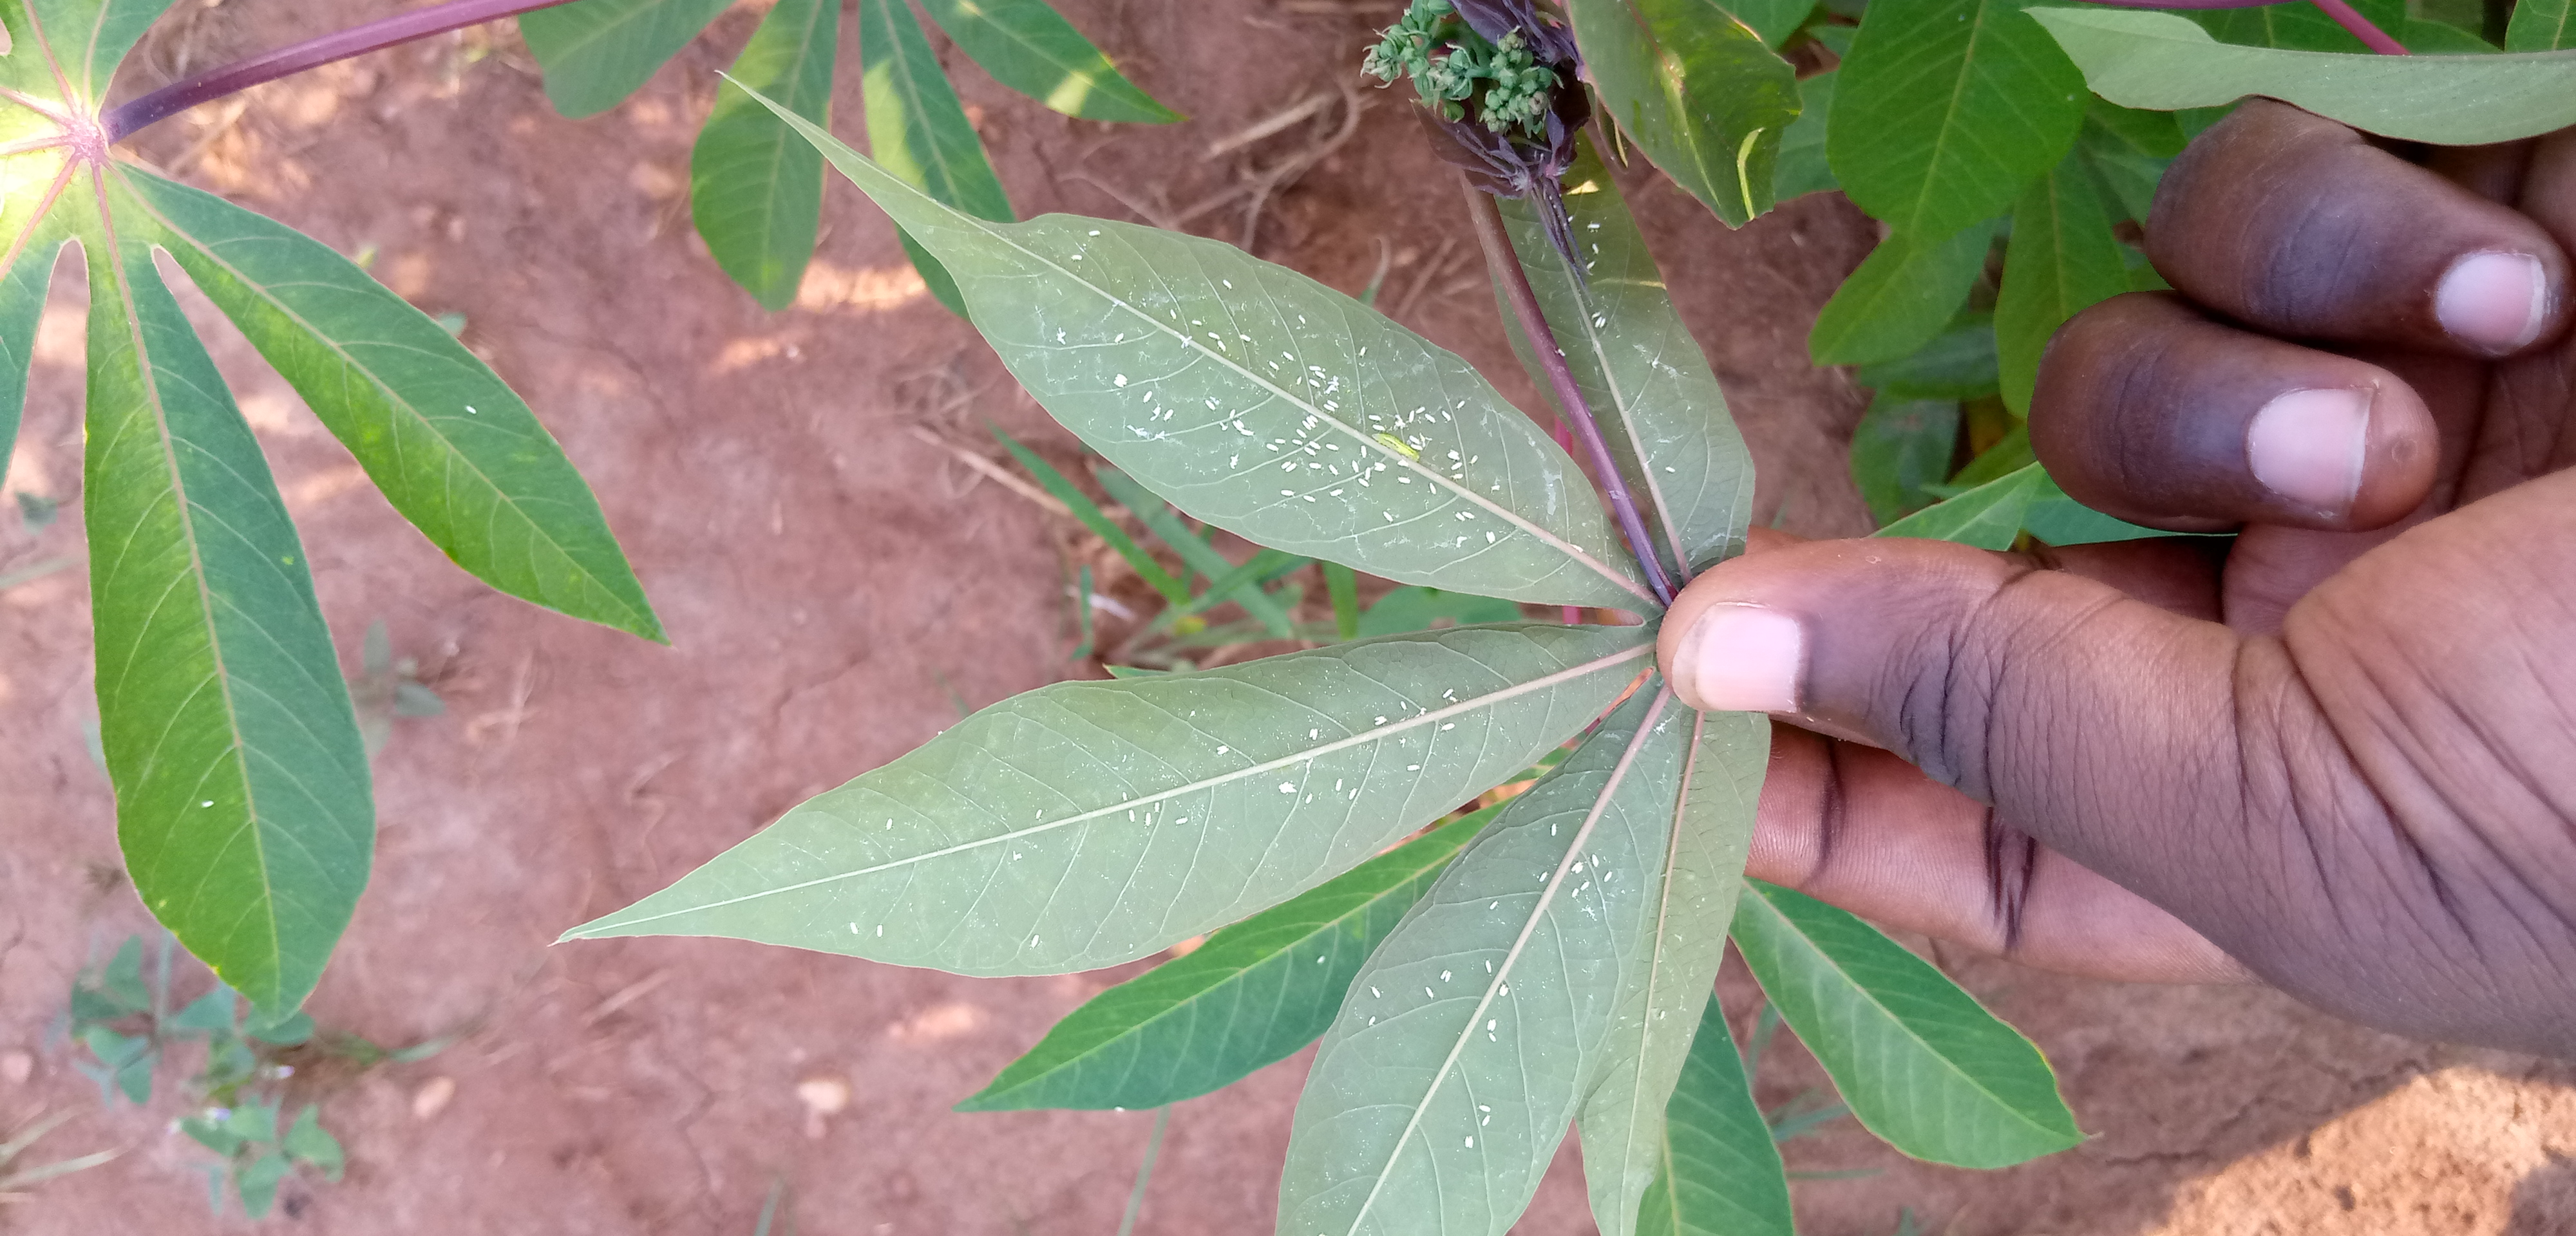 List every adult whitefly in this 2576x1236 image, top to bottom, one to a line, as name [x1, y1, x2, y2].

whitefly [1577, 75, 1582, 82]
whitefly [1567, 214, 1573, 223]
whitefly [1587, 222, 1600, 229]
whitefly [1086, 229, 1103, 238]
whitefly [1591, 243, 1600, 255]
whitefly [1070, 253, 1083, 263]
whitefly [1586, 259, 1596, 270]
whitefly [1221, 278, 1233, 291]
whitefly [1168, 308, 1179, 322]
whitefly [1591, 311, 1601, 319]
whitefly [1297, 313, 1307, 326]
whitefly [1595, 316, 1602, 328]
whitefly [1600, 317, 1606, 328]
whitefly [1190, 319, 1202, 327]
whitefly [1054, 324, 1068, 346]
whitefly [1207, 330, 1220, 340]
whitefly [1113, 332, 1125, 345]
whitefly [1238, 332, 1253, 344]
whitefly [1177, 333, 1194, 350]
whitefly [1217, 339, 1227, 353]
whitefly [1357, 343, 1368, 357]
whitefly [1557, 347, 1567, 357]
whitefly [1282, 350, 1296, 362]
whitefly [1267, 359, 1281, 373]
whitefly [1307, 364, 1323, 371]
whitefly [1314, 370, 1327, 380]
whitefly [1114, 372, 1129, 385]
whitefly [1294, 374, 1304, 386]
whitefly [1326, 374, 1340, 384]
whitefly [1308, 378, 1321, 389]
whitefly [1112, 379, 1124, 388]
whitefly [1324, 384, 1338, 395]
whitefly [1142, 389, 1153, 406]
whitefly [1455, 397, 1466, 411]
whitefly [1204, 398, 1217, 411]
whitefly [1327, 399, 1340, 409]
whitefly [464, 402, 478, 417]
whitefly [1322, 403, 1336, 413]
whitefly [1415, 404, 1426, 413]
whitefly [1149, 405, 1163, 424]
whitefly [1228, 407, 1235, 419]
whitefly [1163, 408, 1175, 423]
whitefly [1408, 409, 1414, 424]
whitefly [1441, 409, 1453, 422]
whitefly [1393, 412, 1408, 429]
whitefly [1425, 413, 1436, 424]
whitefly [1310, 414, 1319, 423]
whitefly [1368, 414, 1382, 420]
whitefly [1306, 416, 1316, 429]
whitefly [1232, 419, 1247, 429]
whitefly [1302, 419, 1312, 431]
whitefly [1218, 420, 1229, 431]
whitefly [1124, 423, 1148, 438]
whitefly [1372, 423, 1386, 433]
whitefly [1296, 428, 1307, 438]
whitefly [1241, 429, 1255, 438]
whitefly [1152, 429, 1166, 440]
whitefly [1408, 434, 1421, 444]
whitefly [1274, 438, 1285, 445]
whitefly [1291, 438, 1303, 446]
whitefly [1308, 440, 1321, 450]
whitefly [1265, 442, 1280, 453]
whitefly [1325, 442, 1339, 451]
whitefly [1410, 442, 1424, 451]
whitefly [1358, 443, 1368, 458]
whitefly [1303, 446, 1316, 456]
whitefly [1449, 448, 1459, 455]
whitefly [1227, 452, 1240, 471]
whitefly [1446, 453, 1460, 460]
whitefly [1470, 453, 1478, 465]
whitefly [1350, 458, 1360, 473]
whitefly [1397, 458, 1409, 467]
whitefly [1280, 461, 1291, 469]
whitefly [1309, 461, 1322, 471]
whitefly [1374, 461, 1387, 468]
whitefly [1451, 461, 1463, 471]
whitefly [1285, 462, 1297, 473]
whitefly [1327, 462, 1340, 477]
whitefly [1663, 465, 1676, 473]
whitefly [1364, 465, 1372, 481]
whitefly [1374, 466, 1385, 473]
whitefly [1450, 473, 1465, 480]
whitefly [1398, 474, 1412, 485]
whitefly [1358, 476, 1370, 489]
whitefly [1428, 480, 1437, 495]
whitefly [1490, 484, 1502, 492]
whitefly [1329, 487, 1343, 497]
whitefly [1279, 488, 1295, 498]
whitefly [1303, 492, 1316, 503]
whitefly [1381, 509, 1395, 523]
whitefly [1462, 510, 1476, 520]
whitefly [1455, 511, 1465, 521]
whitefly [1485, 530, 1493, 544]
whitefly [1490, 531, 1497, 541]
whitefly [1454, 533, 1468, 548]
whitefly [1442, 687, 1455, 699]
whitefly [1449, 695, 1458, 703]
whitefly [1399, 699, 1409, 711]
whitefly [1417, 704, 1427, 716]
whitefly [1189, 709, 1197, 717]
whitefly [1373, 714, 1388, 727]
whitefly [1439, 720, 1457, 733]
whitefly [1308, 726, 1313, 738]
whitefly [1313, 726, 1319, 741]
whitefly [1398, 736, 1408, 749]
whitefly [1215, 744, 1227, 752]
whitefly [1217, 747, 1229, 756]
whitefly [1405, 763, 1422, 772]
whitefly [1332, 776, 1346, 792]
whitefly [1346, 785, 1360, 803]
whitefly [1121, 788, 1130, 802]
whitefly [1304, 791, 1314, 805]
whitefly [199, 799, 217, 809]
whitefly [1153, 800, 1162, 815]
whitefly [1034, 807, 1043, 820]
whitefly [1126, 808, 1137, 823]
whitefly [1142, 810, 1153, 827]
whitefly [1173, 815, 1189, 826]
whitefly [883, 816, 895, 832]
whitefly [1549, 821, 1557, 837]
whitefly [1012, 849, 1025, 862]
whitefly [1590, 852, 1602, 869]
whitefly [1571, 860, 1582, 874]
whitefly [1576, 864, 1583, 875]
whitefly [1537, 869, 1549, 885]
whitefly [1603, 870, 1614, 883]
whitefly [1579, 879, 1591, 892]
whitefly [1571, 887, 1580, 900]
whitefly [1488, 899, 1501, 912]
whitefly [848, 919, 860, 936]
whitefly [875, 921, 885, 939]
whitefly [1028, 931, 1041, 948]
whitefly [1484, 959, 1494, 974]
whitefly [1439, 969, 1448, 980]
whitefly [1445, 970, 1451, 983]
whitefly [1498, 982, 1511, 997]
whitefly [1370, 985, 1383, 999]
whitefly [1425, 986, 1435, 999]
whitefly [1658, 1008, 1668, 1022]
whitefly [1367, 1014, 1377, 1027]
whitefly [1485, 1017, 1497, 1032]
whitefly [1488, 1032, 1499, 1044]
whitefly [1476, 1103, 1492, 1112]
whitefly [1481, 1114, 1492, 1127]
whitefly [1464, 1133, 1469, 1148]
whitefly [1469, 1135, 1475, 1150]